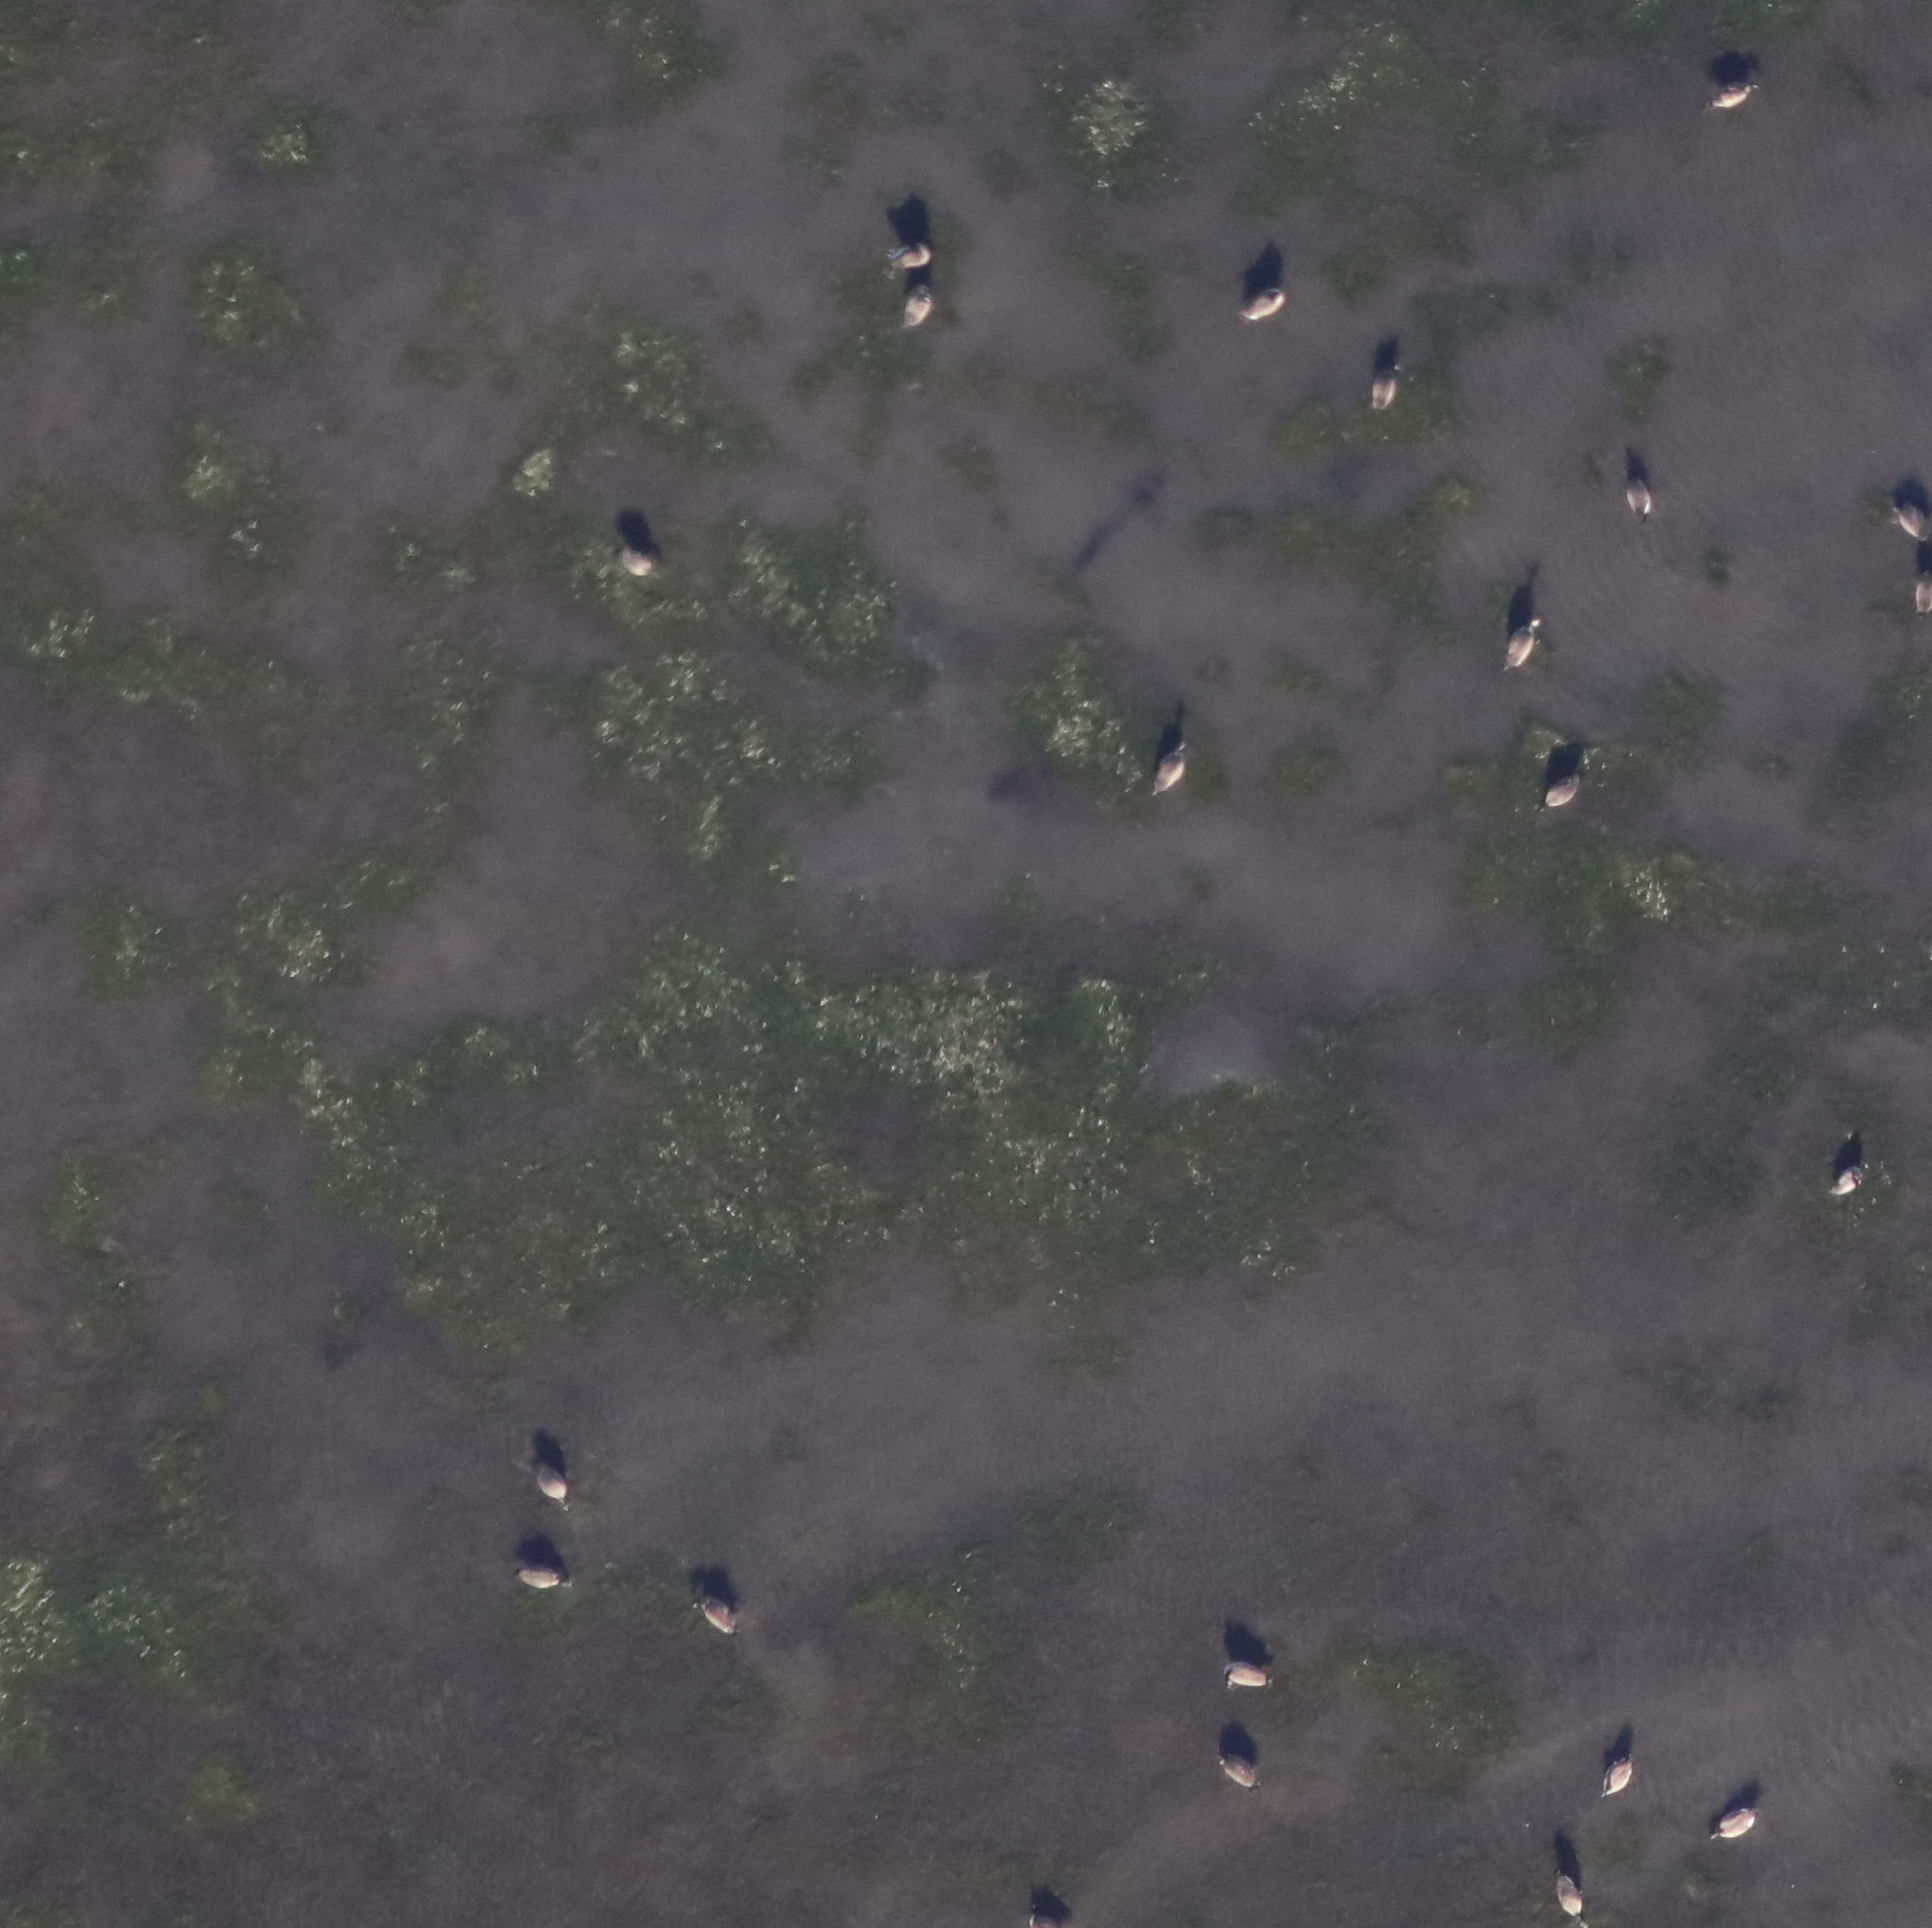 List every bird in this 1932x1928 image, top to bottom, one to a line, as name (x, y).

Canada goose (1733, 94)
Canada goose (910, 255)
Canada goose (1262, 305)
Canada goose (915, 309)
Canada goose (1384, 391)
Canada goose (1640, 495)
Canada goose (1910, 521)
Canada goose (637, 561)
Canada goose (1928, 594)
Canada goose (1520, 646)
Canada goose (1168, 771)
Canada goose (1562, 793)
Canada goose (1848, 1180)
Canada goose (552, 1483)
Canada goose (544, 1577)
Canada goose (720, 1615)
Canada goose (1245, 1673)
Canada goose (1240, 1770)
Canada goose (1618, 1774)
Canada goose (1736, 1823)
Canada goose (1569, 1895)